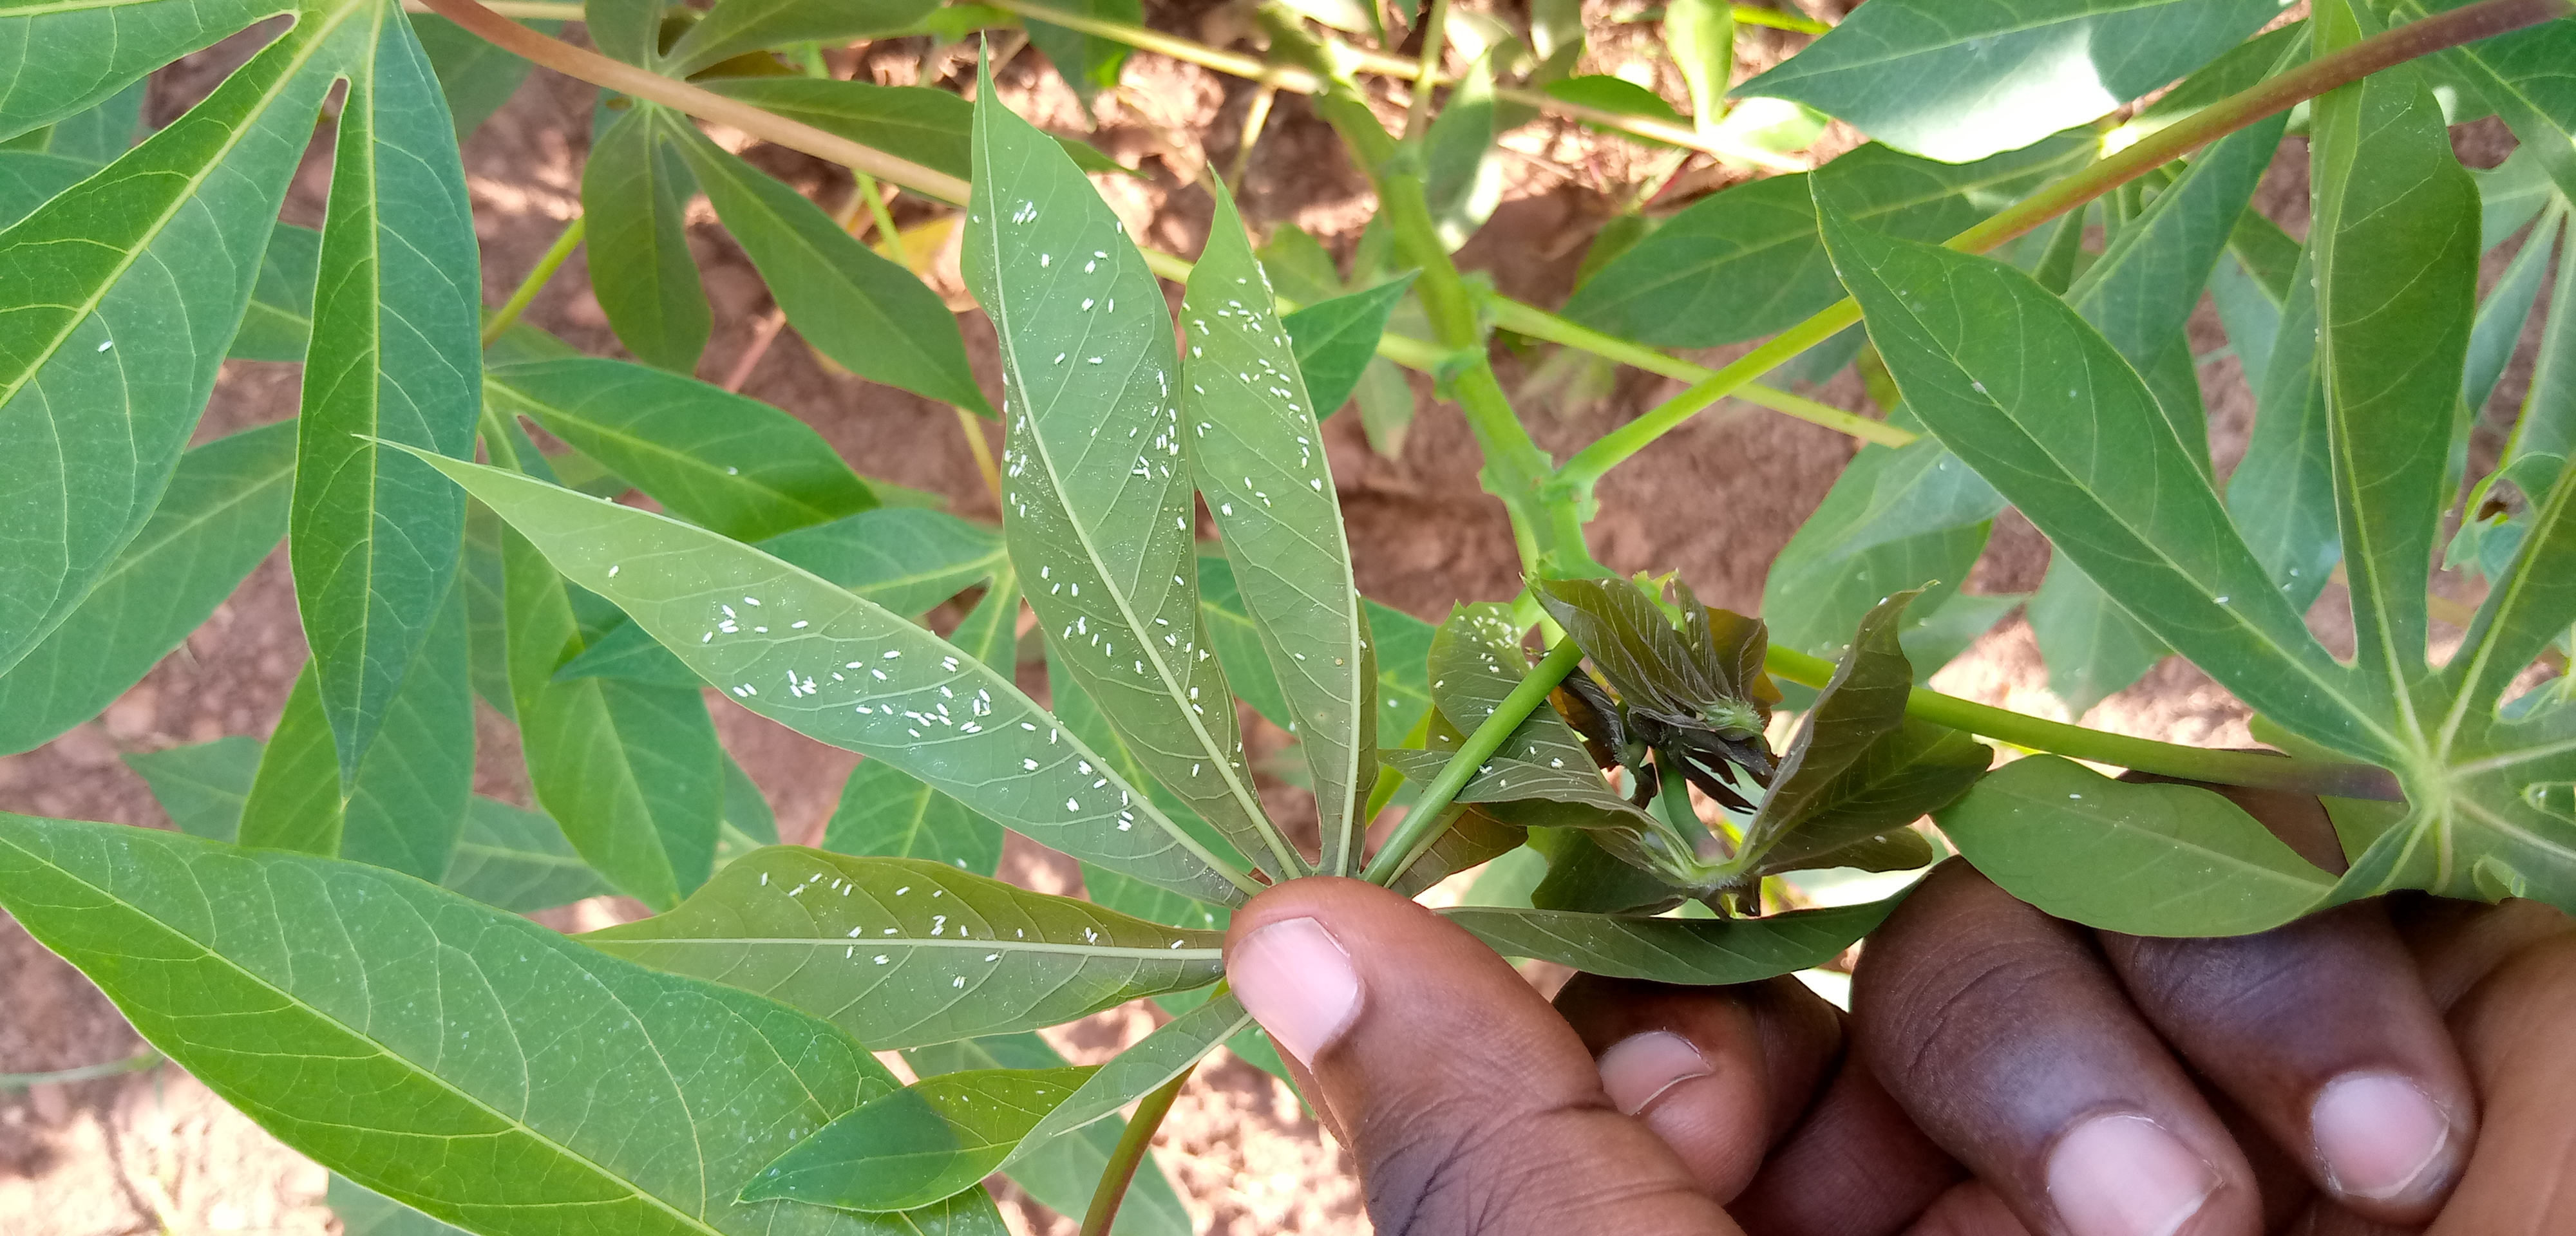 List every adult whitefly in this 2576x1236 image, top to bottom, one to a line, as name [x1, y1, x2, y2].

whitefly [1024, 198, 1034, 214]
whitefly [1026, 208, 1039, 225]
whitefly [1010, 209, 1021, 224]
whitefly [1016, 212, 1026, 227]
whitefly [971, 213, 982, 225]
whitefly [1115, 220, 1124, 237]
whitefly [1092, 248, 1110, 261]
whitefly [1039, 251, 1046, 270]
whitefly [1045, 252, 1053, 268]
whitefly [1083, 260, 1095, 274]
whitefly [1088, 262, 1097, 276]
whitefly [1235, 276, 1248, 287]
whitefly [1106, 295, 1117, 316]
whitefly [1081, 297, 1090, 310]
whitefly [1082, 298, 1095, 313]
whitefly [1227, 299, 1244, 310]
whitefly [1181, 301, 1193, 314]
whitefly [1264, 306, 1273, 317]
whitefly [1236, 307, 1253, 317]
whitefly [1215, 309, 1233, 319]
whitefly [1253, 310, 1264, 322]
whitefly [1245, 315, 1255, 324]
whitefly [1191, 318, 1207, 326]
whitefly [1249, 321, 1263, 334]
whitefly [1240, 322, 1249, 333]
whitefly [1198, 325, 1213, 336]
whitefly [92, 335, 118, 355]
whitefly [1273, 335, 1283, 348]
whitefly [1191, 345, 1200, 360]
whitefly [1197, 346, 1205, 360]
whitefly [1052, 350, 1067, 369]
whitefly [1084, 354, 1104, 366]
whitefly [1255, 357, 1272, 369]
whitefly [1262, 368, 1276, 376]
whitefly [1155, 369, 1167, 384]
whitefly [1000, 370, 1010, 388]
whitefly [1236, 371, 1253, 386]
whitefly [1278, 371, 1293, 384]
whitefly [1192, 382, 1208, 397]
whitefly [1160, 383, 1170, 400]
whitefly [1267, 384, 1282, 401]
whitefly [1279, 388, 1294, 401]
whitefly [1002, 398, 1012, 415]
whitefly [1286, 400, 1300, 413]
whitefly [1148, 403, 1159, 418]
whitefly [1167, 407, 1180, 425]
whitefly [1297, 413, 1309, 424]
whitefly [1019, 415, 1028, 429]
whitefly [1200, 419, 1214, 430]
whitefly [1014, 422, 1023, 438]
whitefly [1167, 424, 1178, 440]
whitefly [1195, 424, 1206, 439]
whitefly [1128, 424, 1139, 439]
whitefly [1088, 426, 1100, 440]
whitefly [1160, 433, 1168, 450]
whitefly [1155, 435, 1163, 452]
whitefly [1296, 435, 1312, 446]
whitefly [1168, 441, 1174, 457]
whitefly [1174, 441, 1180, 458]
whitefly [1300, 445, 1312, 457]
whitefly [1019, 451, 1029, 467]
whitefly [1137, 454, 1154, 469]
whitefly [1300, 456, 1309, 471]
whitefly [1007, 463, 1018, 480]
whitefly [1159, 464, 1173, 480]
whitefly [1014, 465, 1023, 480]
whitefly [1143, 465, 1153, 482]
whitefly [1132, 467, 1144, 476]
whitefly [1242, 475, 1254, 491]
whitefly [1314, 476, 1325, 489]
whitefly [1309, 479, 1321, 493]
whitefly [1009, 490, 1019, 508]
whitefly [1253, 490, 1268, 498]
whitefly [1261, 496, 1276, 510]
whitefly [1018, 501, 1029, 520]
whitefly [1225, 502, 1235, 517]
whitefly [1220, 503, 1228, 518]
whitefly [1174, 515, 1188, 532]
whitefly [1038, 562, 1051, 581]
whitefly [605, 563, 623, 582]
whitefly [1172, 573, 1188, 588]
whitefly [1048, 581, 1061, 598]
whitefly [1071, 581, 1079, 599]
whitefly [1354, 586, 1364, 601]
whitefly [742, 595, 762, 608]
whitefly [721, 603, 738, 620]
whitefly [1075, 613, 1088, 628]
whitefly [1151, 615, 1170, 627]
whitefly [715, 618, 737, 629]
whitefly [789, 619, 811, 630]
whitefly [1061, 623, 1074, 642]
whitefly [1077, 623, 1082, 637]
whitefly [1082, 624, 1088, 637]
whitefly [751, 625, 772, 636]
whitefly [721, 626, 741, 634]
whitefly [699, 630, 716, 645]
whitefly [1090, 631, 1101, 650]
whitefly [1162, 634, 1177, 649]
whitefly [1359, 637, 1370, 651]
whitefly [1184, 640, 1195, 655]
whitefly [1104, 641, 1113, 660]
whitefly [1197, 645, 1206, 665]
whitefly [881, 648, 904, 661]
whitefly [1291, 651, 1310, 664]
whitefly [1478, 651, 1486, 661]
whitefly [943, 655, 961, 667]
whitefly [1486, 655, 1495, 663]
whitefly [1133, 658, 1144, 675]
whitefly [844, 659, 864, 670]
whitefly [940, 660, 957, 675]
whitefly [869, 666, 889, 682]
whitefly [786, 667, 800, 684]
whitefly [830, 669, 847, 684]
whitefly [802, 673, 820, 688]
whitefly [1432, 677, 1444, 691]
whitefly [743, 681, 759, 697]
whitefly [1188, 682, 1195, 702]
whitefly [788, 684, 804, 699]
whitefly [1194, 684, 1202, 700]
whitefly [940, 684, 954, 700]
whitefly [799, 685, 817, 697]
whitefly [732, 686, 749, 699]
whitefly [978, 688, 992, 704]
whitefly [972, 697, 981, 718]
whitefly [936, 701, 951, 717]
whitefly [878, 702, 895, 717]
whitefly [1190, 702, 1206, 716]
whitefly [853, 705, 875, 716]
whitefly [1485, 706, 1495, 715]
whitefly [901, 709, 921, 718]
whitefly [923, 712, 938, 721]
whitefly [938, 715, 953, 728]
whitefly [917, 717, 932, 728]
whitefly [958, 720, 976, 735]
whitefly [1019, 720, 1039, 734]
whitefly [965, 725, 984, 736]
whitefly [1048, 727, 1061, 747]
whitefly [906, 727, 923, 740]
whitefly [1437, 733, 1452, 744]
whitefly [1236, 736, 1244, 755]
whitefly [1527, 744, 1539, 756]
whitefly [1023, 757, 1041, 768]
whitefly [1553, 757, 1566, 767]
whitefly [1077, 759, 1095, 774]
whitefly [1229, 760, 1244, 771]
whitefly [1549, 760, 1562, 769]
whitefly [1189, 761, 1204, 780]
whitefly [1022, 762, 1036, 773]
whitefly [1479, 763, 1495, 776]
whitefly [1077, 765, 1089, 777]
whitefly [1090, 776, 1108, 791]
whitefly [1497, 777, 1508, 789]
whitefly [1119, 788, 1132, 807]
whitefly [1068, 796, 1081, 812]
whitefly [1065, 800, 1075, 814]
whitefly [1121, 810, 1135, 822]
whitefly [1116, 818, 1134, 829]
whitefly [1115, 824, 1130, 832]
whitefly [759, 869, 770, 888]
whitefly [808, 870, 824, 885]
whitefly [830, 876, 845, 892]
whitefly [841, 881, 855, 898]
whitefly [893, 884, 913, 897]
whitefly [786, 885, 806, 898]
whitefly [931, 888, 944, 901]
whitefly [931, 913, 943, 922]
whitefly [934, 914, 948, 925]
whitefly [958, 922, 971, 939]
whitefly [929, 924, 943, 937]
whitefly [1083, 924, 1093, 939]
whitefly [848, 925, 862, 939]
whitefly [1016, 925, 1027, 940]
whitefly [883, 926, 900, 937]
whitefly [934, 927, 945, 939]
whitefly [853, 928, 864, 939]
whitefly [1088, 930, 1099, 945]
whitefly [1168, 939, 1186, 951]
whitefly [843, 944, 855, 961]
whitefly [981, 951, 1002, 964]
whitefly [874, 952, 889, 962]
whitefly [876, 958, 891, 966]
whitefly [952, 975, 962, 988]
whitefly [958, 975, 966, 991]
whitefly [960, 1093, 971, 1104]